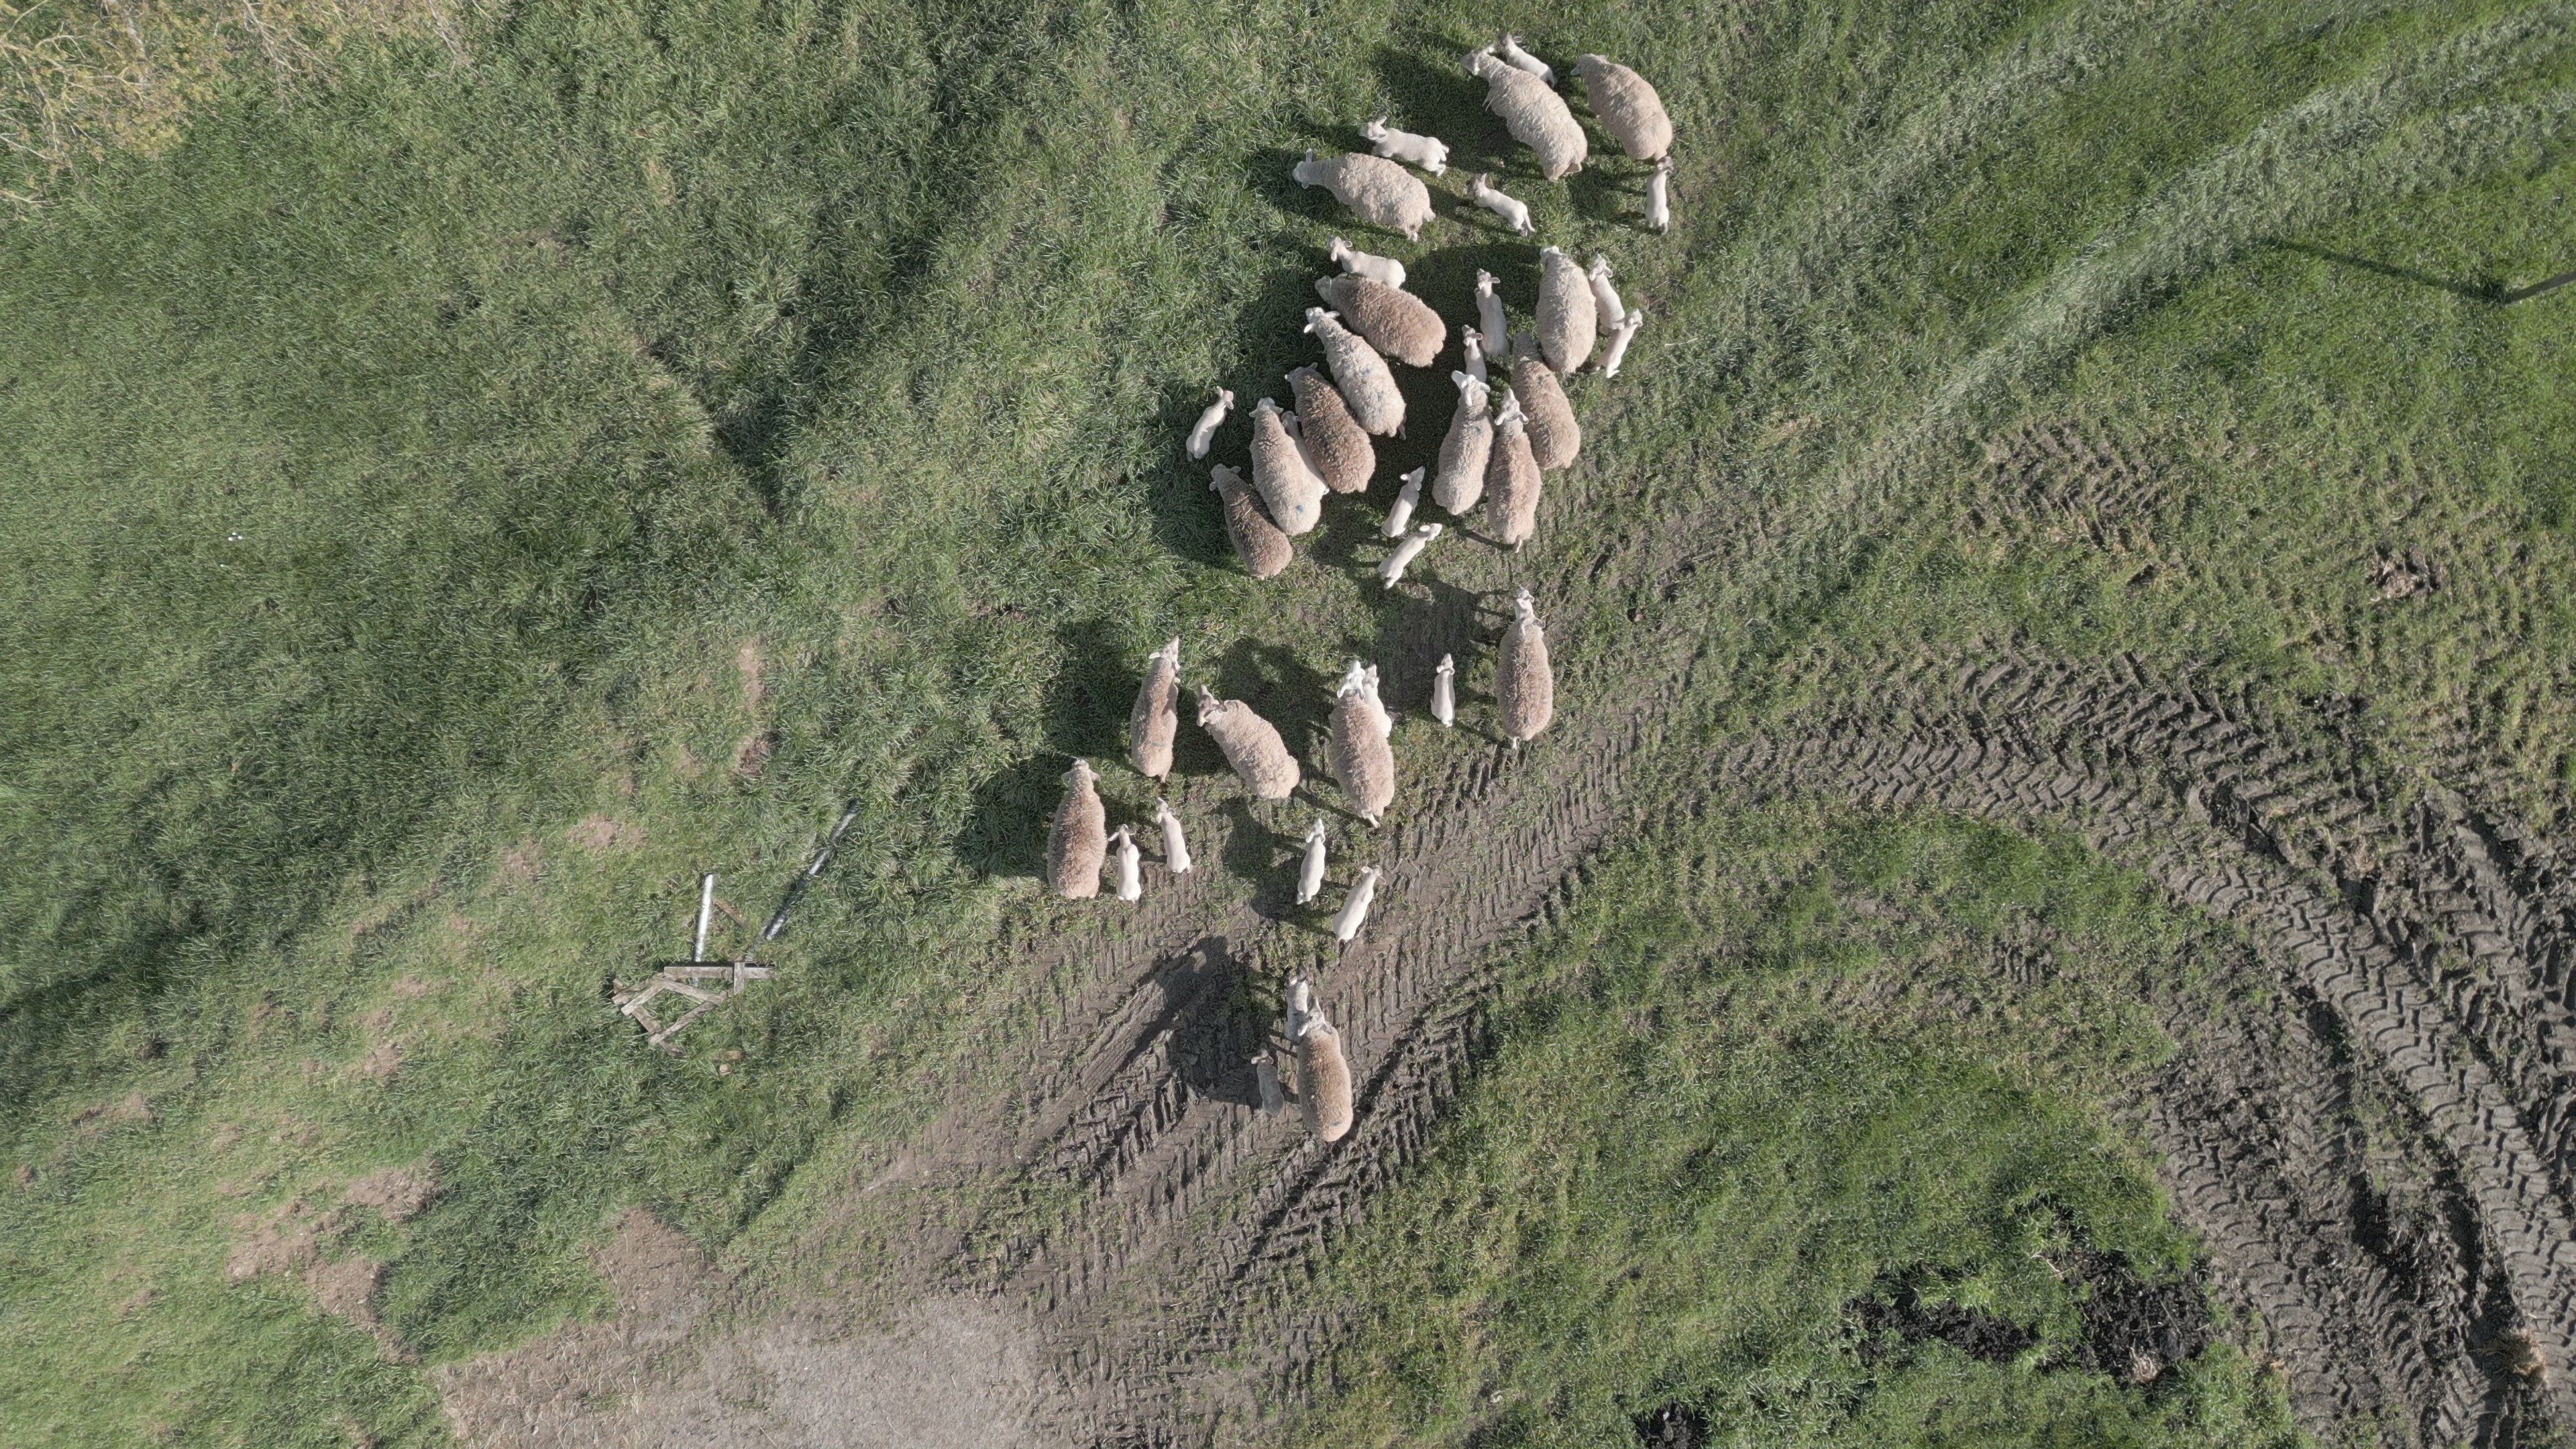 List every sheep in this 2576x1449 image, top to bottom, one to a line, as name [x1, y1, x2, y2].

sheep [1496, 33, 1558, 89]
sheep [1460, 42, 1589, 181]
sheep [1570, 53, 1674, 161]
sheep [1357, 115, 1450, 177]
sheep [1291, 147, 1436, 241]
sheep [1645, 155, 1675, 236]
sheep [1467, 176, 1534, 237]
sheep [1328, 236, 1406, 291]
sheep [1536, 246, 1598, 377]
sheep [1587, 252, 1626, 336]
sheep [1474, 268, 1511, 369]
sheep [1314, 272, 1446, 370]
sheep [1304, 307, 1407, 441]
sheep [1594, 308, 1644, 379]
sheep [1462, 324, 1487, 383]
sheep [1511, 333, 1581, 470]
sheep [1284, 362, 1377, 494]
sheep [1432, 370, 1496, 515]
sheep [1187, 386, 1234, 461]
sheep [1488, 389, 1542, 551]
sheep [1249, 397, 1327, 536]
sheep [1280, 411, 1330, 495]
sheep [1209, 463, 1292, 581]
sheep [1381, 465, 1426, 537]
sheep [1378, 522, 1443, 590]
sheep [1494, 588, 1554, 750]
sheep [1130, 635, 1181, 782]
sheep [1430, 655, 1458, 729]
sheep [1328, 660, 1394, 828]
sheep [1363, 663, 1392, 737]
sheep [1197, 684, 1301, 799]
sheep [1047, 759, 1108, 900]
sheep [1155, 796, 1193, 873]
sheep [1297, 817, 1326, 904]
sheep [1107, 824, 1141, 901]
sheep [1333, 865, 1386, 950]
sheep [1284, 961, 1314, 1044]
sheep [1297, 997, 1355, 1142]
sheep [1251, 1046, 1284, 1117]